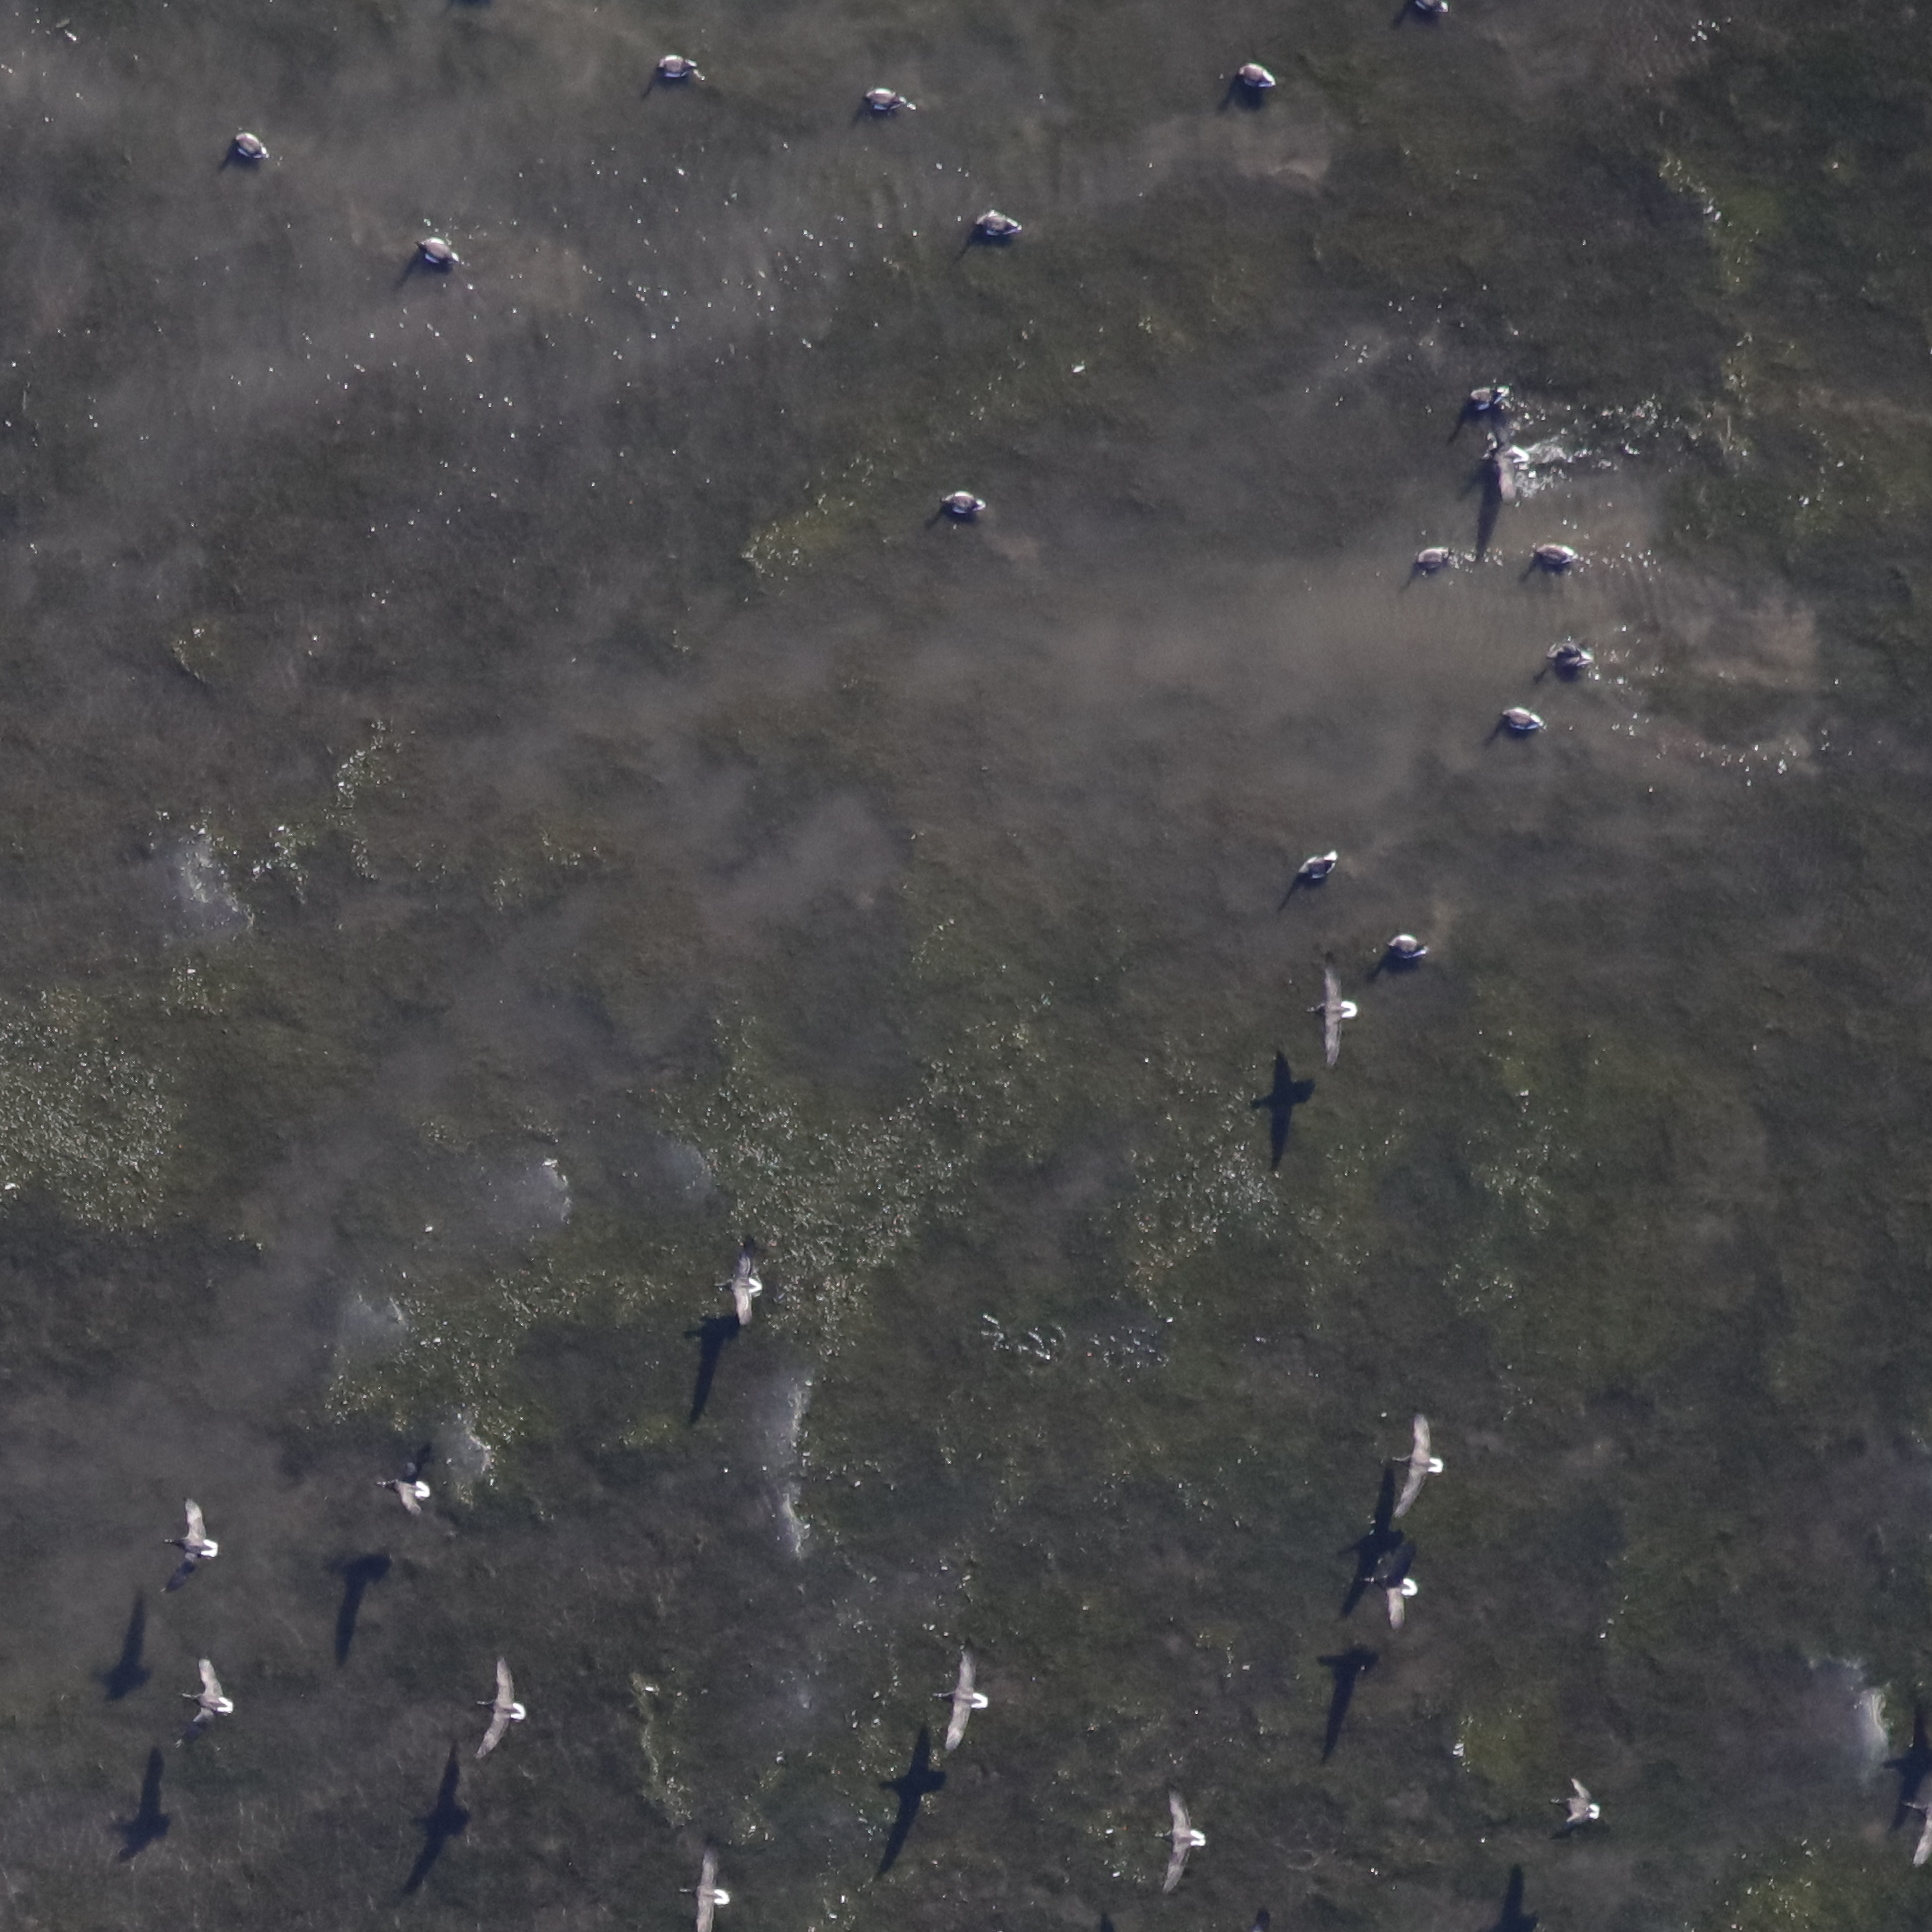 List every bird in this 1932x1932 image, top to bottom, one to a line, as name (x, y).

brant (1428, 1)
brant (678, 69)
brant (1254, 77)
brant (883, 100)
brant (247, 146)
brant (996, 225)
brant (438, 251)
brant (1481, 397)
brant (1502, 451)
brant (962, 504)
brant (1558, 548)
brant (1434, 555)
brant (1574, 656)
brant (1519, 719)
brant (1318, 868)
brant (1407, 948)
brant (1335, 1013)
brant (756, 1289)
brant (1423, 1473)
brant (412, 1492)
brant (193, 1547)
brant (1401, 1588)
brant (211, 1701)
brant (964, 1703)
brant (521, 1707)
brant (1577, 1805)
brant (1921, 1815)
brant (1179, 1835)
brant (721, 1885)